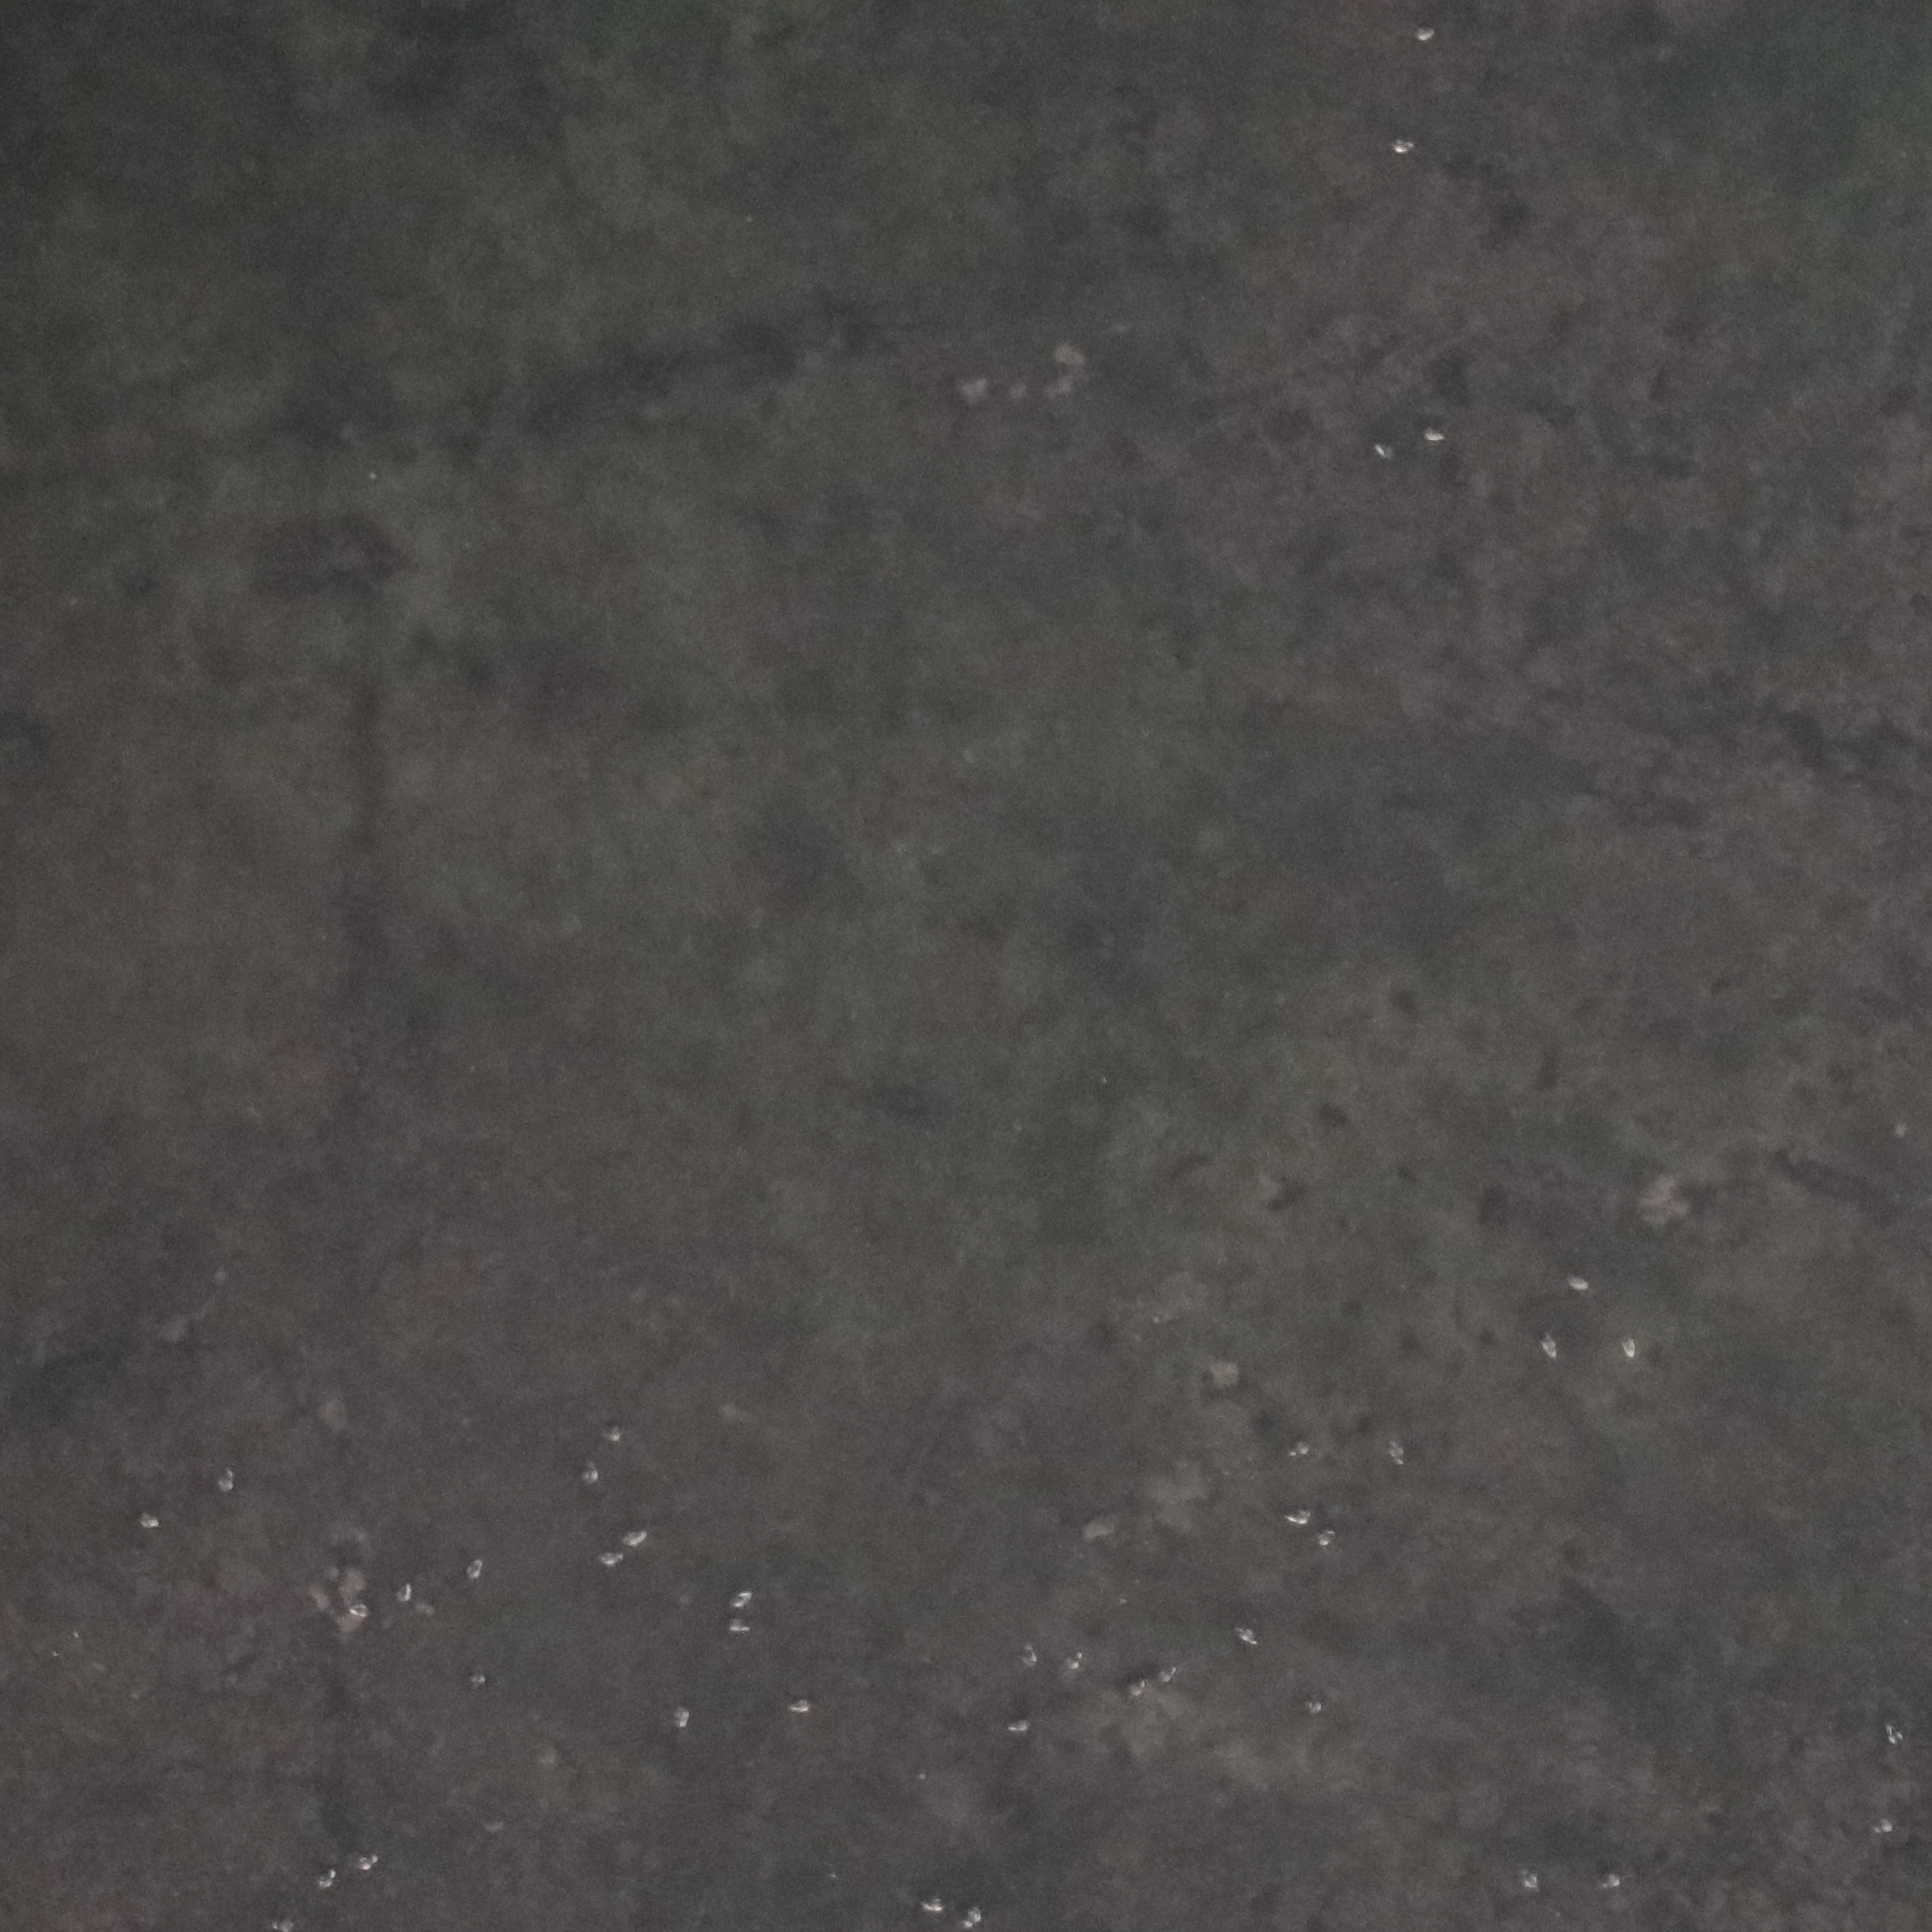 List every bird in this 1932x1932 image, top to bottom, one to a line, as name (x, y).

brant (1421, 28)
brant (1398, 148)
brant (1431, 433)
brant (1384, 453)
brant (1573, 1279)
brant (1550, 1344)
brant (1629, 1346)
brant (1401, 1451)
brant (1303, 1453)
brant (595, 1476)
brant (236, 1477)
brant (1300, 1516)
brant (147, 1525)
brant (640, 1532)
brant (1325, 1537)
brant (612, 1558)
brant (473, 1569)
brant (405, 1590)
brant (744, 1598)
brant (361, 1610)
brant (738, 1627)
brant (1242, 1632)
brant (1033, 1652)
brant (1077, 1657)
brant (1177, 1675)
brant (482, 1681)
brant (1141, 1683)
brant (809, 1701)
brant (1315, 1705)
brant (685, 1711)
brant (1029, 1716)
brant (1895, 1735)
brant (1890, 1827)
brant (366, 1863)
brant (331, 1877)
brant (1528, 1877)
brant (1613, 1884)
brant (934, 1904)
brant (972, 1916)
brant (289, 1925)